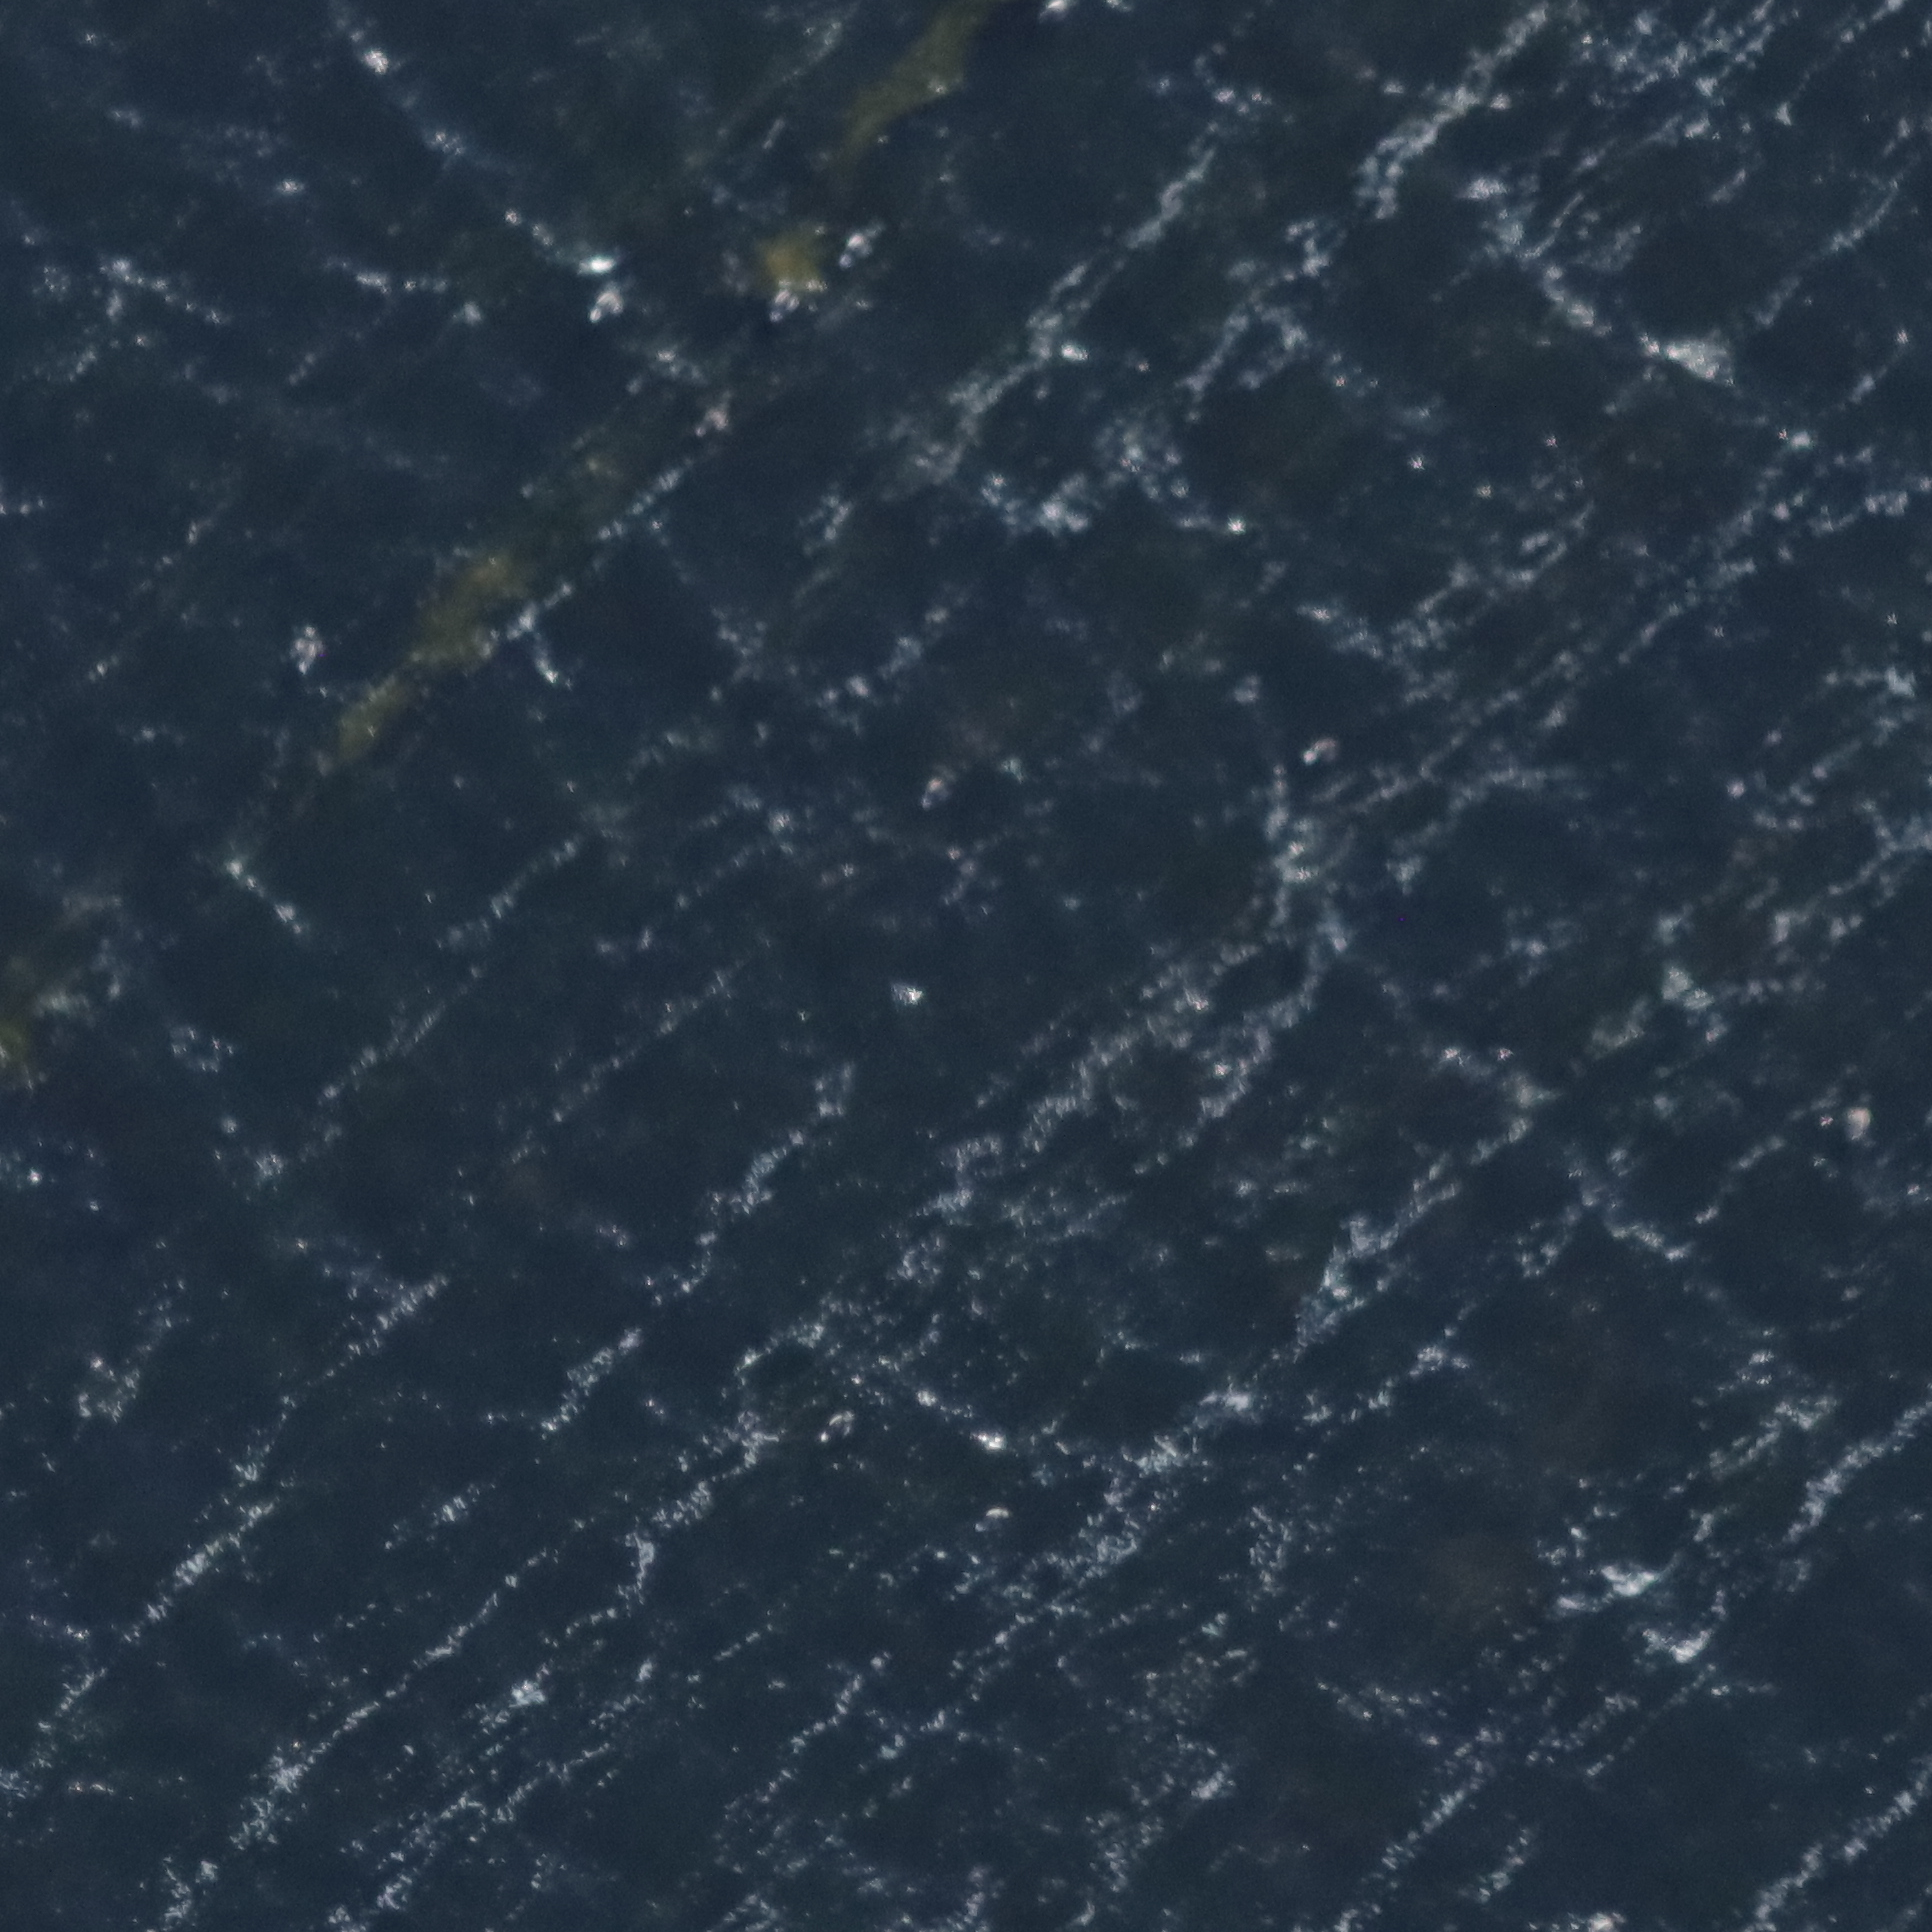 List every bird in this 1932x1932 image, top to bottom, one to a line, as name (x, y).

brant (1054, 11)
brant (854, 252)
brant (610, 303)
brant (783, 304)
brant (716, 423)
brant (307, 652)
brant (1325, 753)
brant (937, 793)
brant (1856, 1124)
brant (833, 1427)
brant (995, 1522)
brant (1602, 1929)